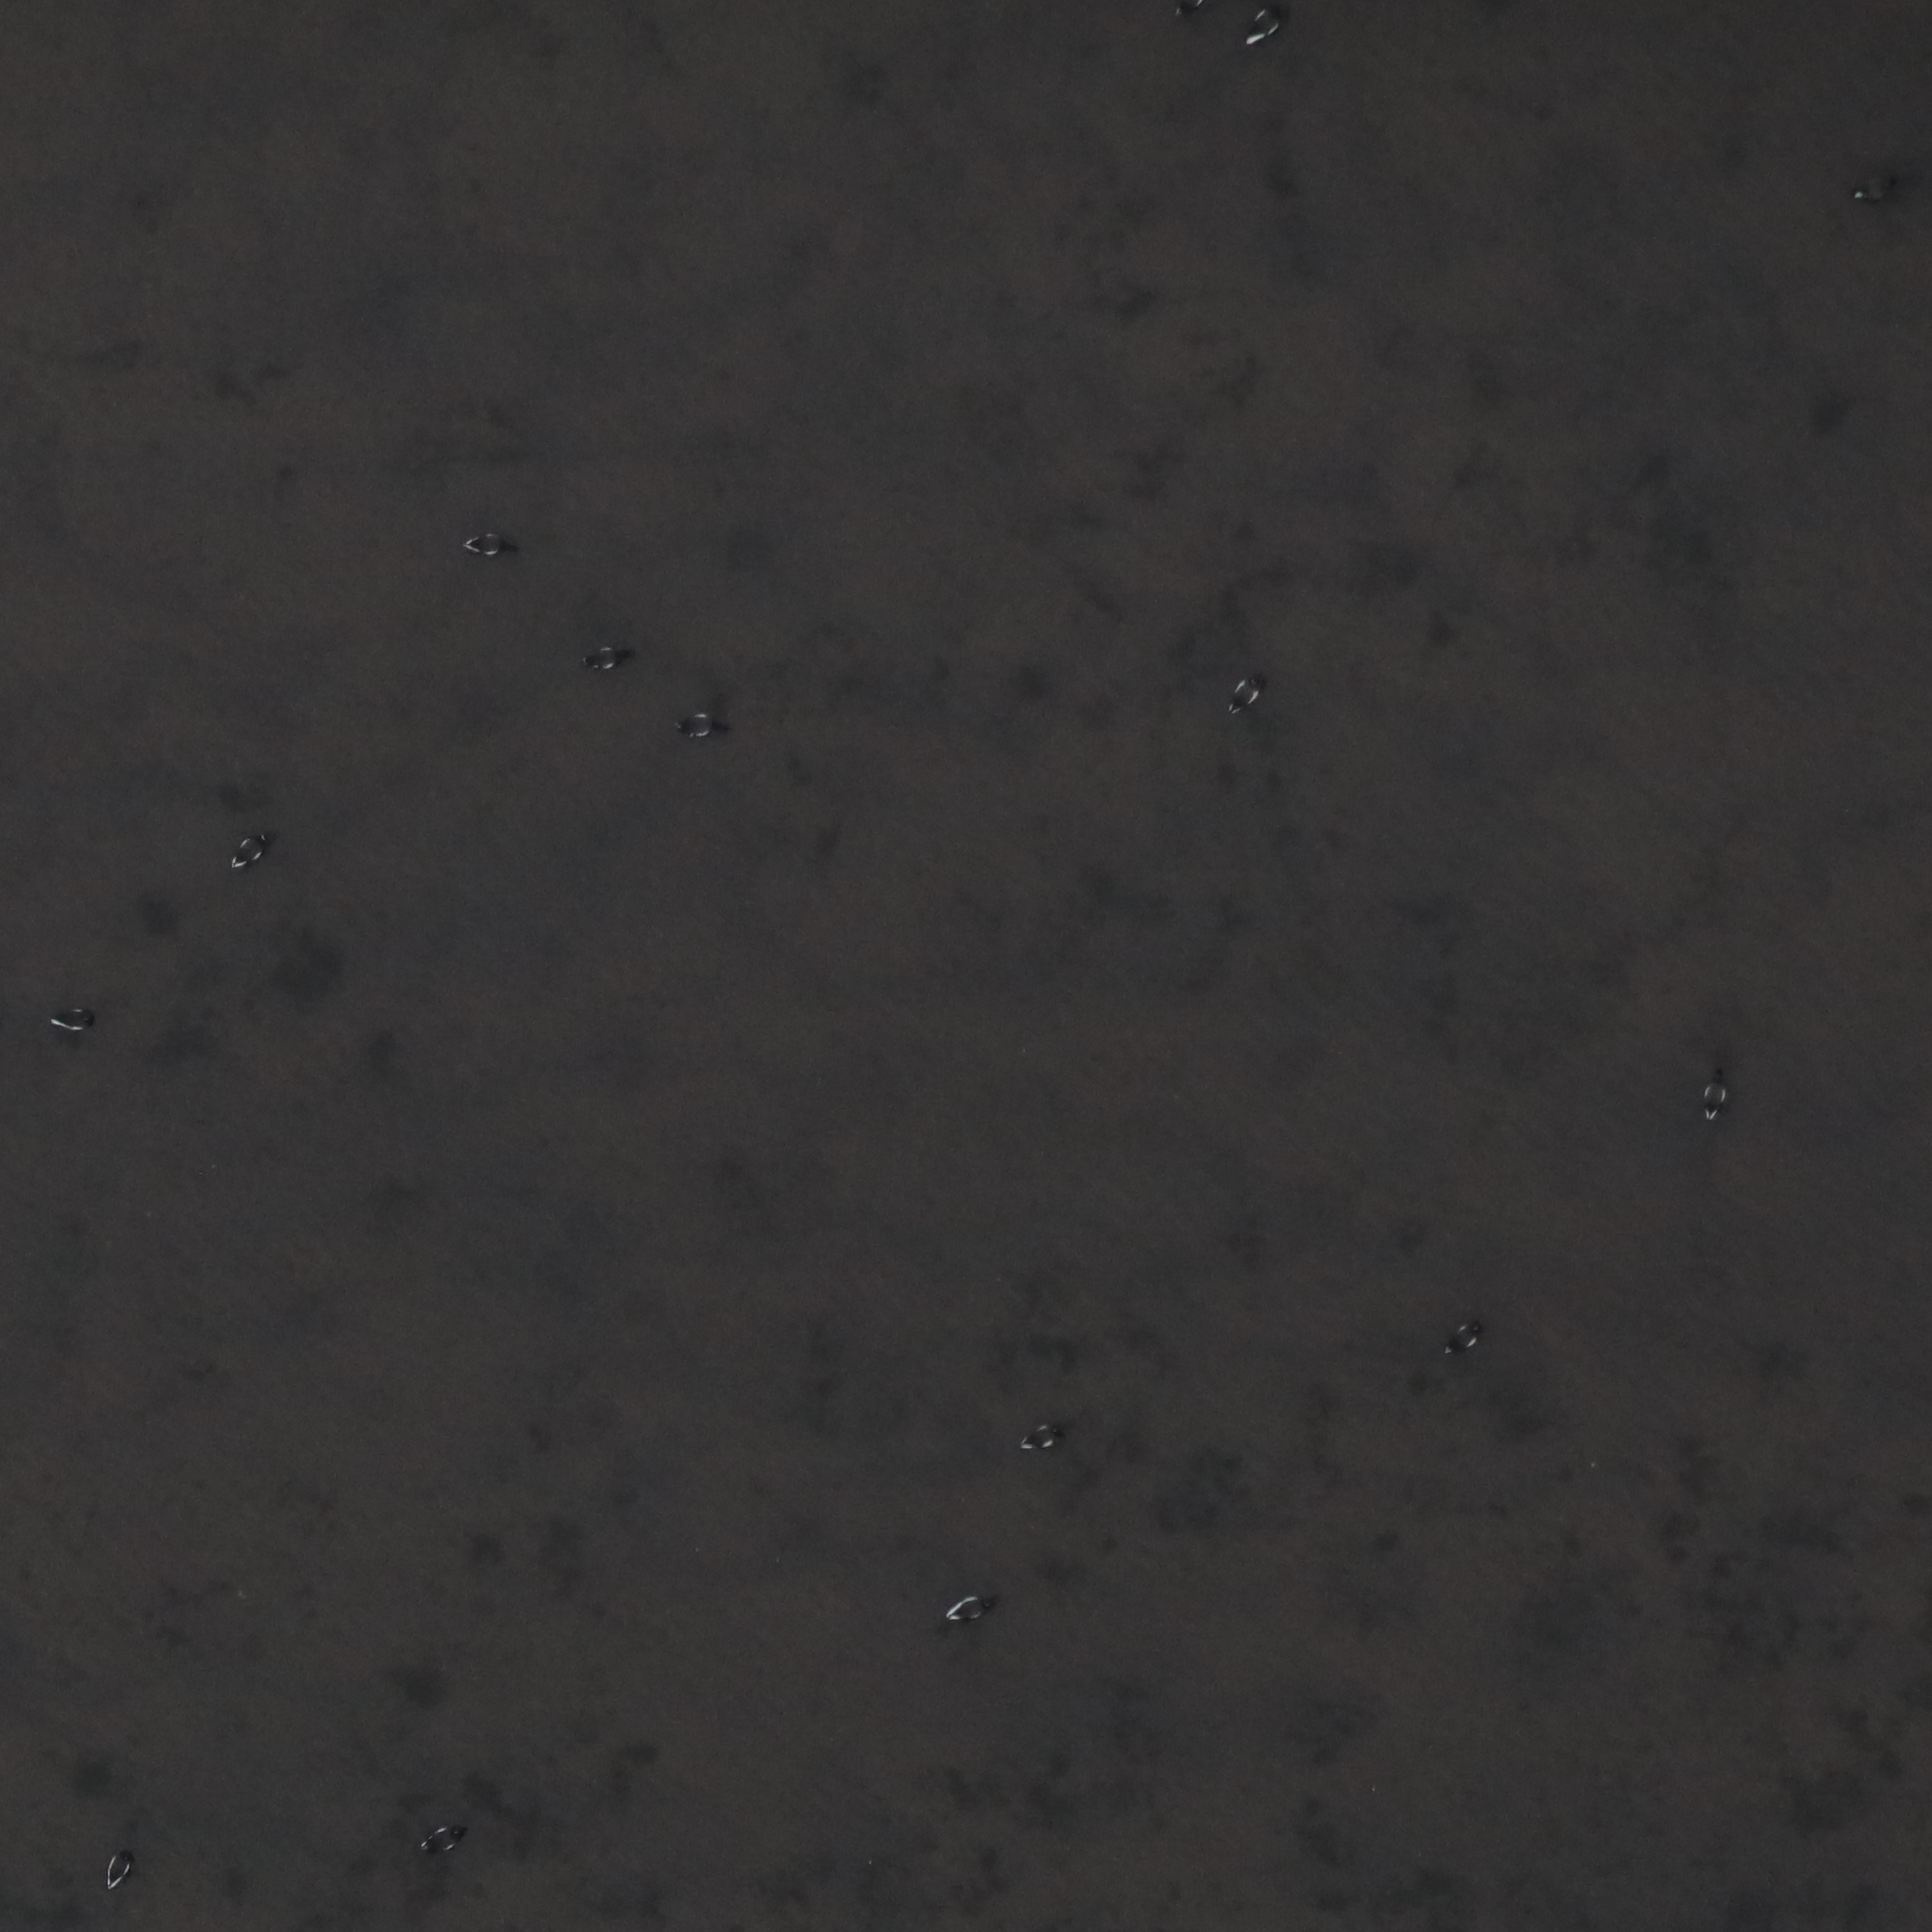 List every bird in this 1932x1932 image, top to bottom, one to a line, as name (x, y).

brant (1261, 21)
brant (1885, 184)
brant (487, 538)
brant (604, 652)
brant (1247, 695)
brant (692, 718)
brant (248, 853)
brant (78, 1004)
brant (1715, 1095)
brant (1464, 1330)
brant (1043, 1438)
brant (971, 1611)
brant (444, 1839)
brant (120, 1867)